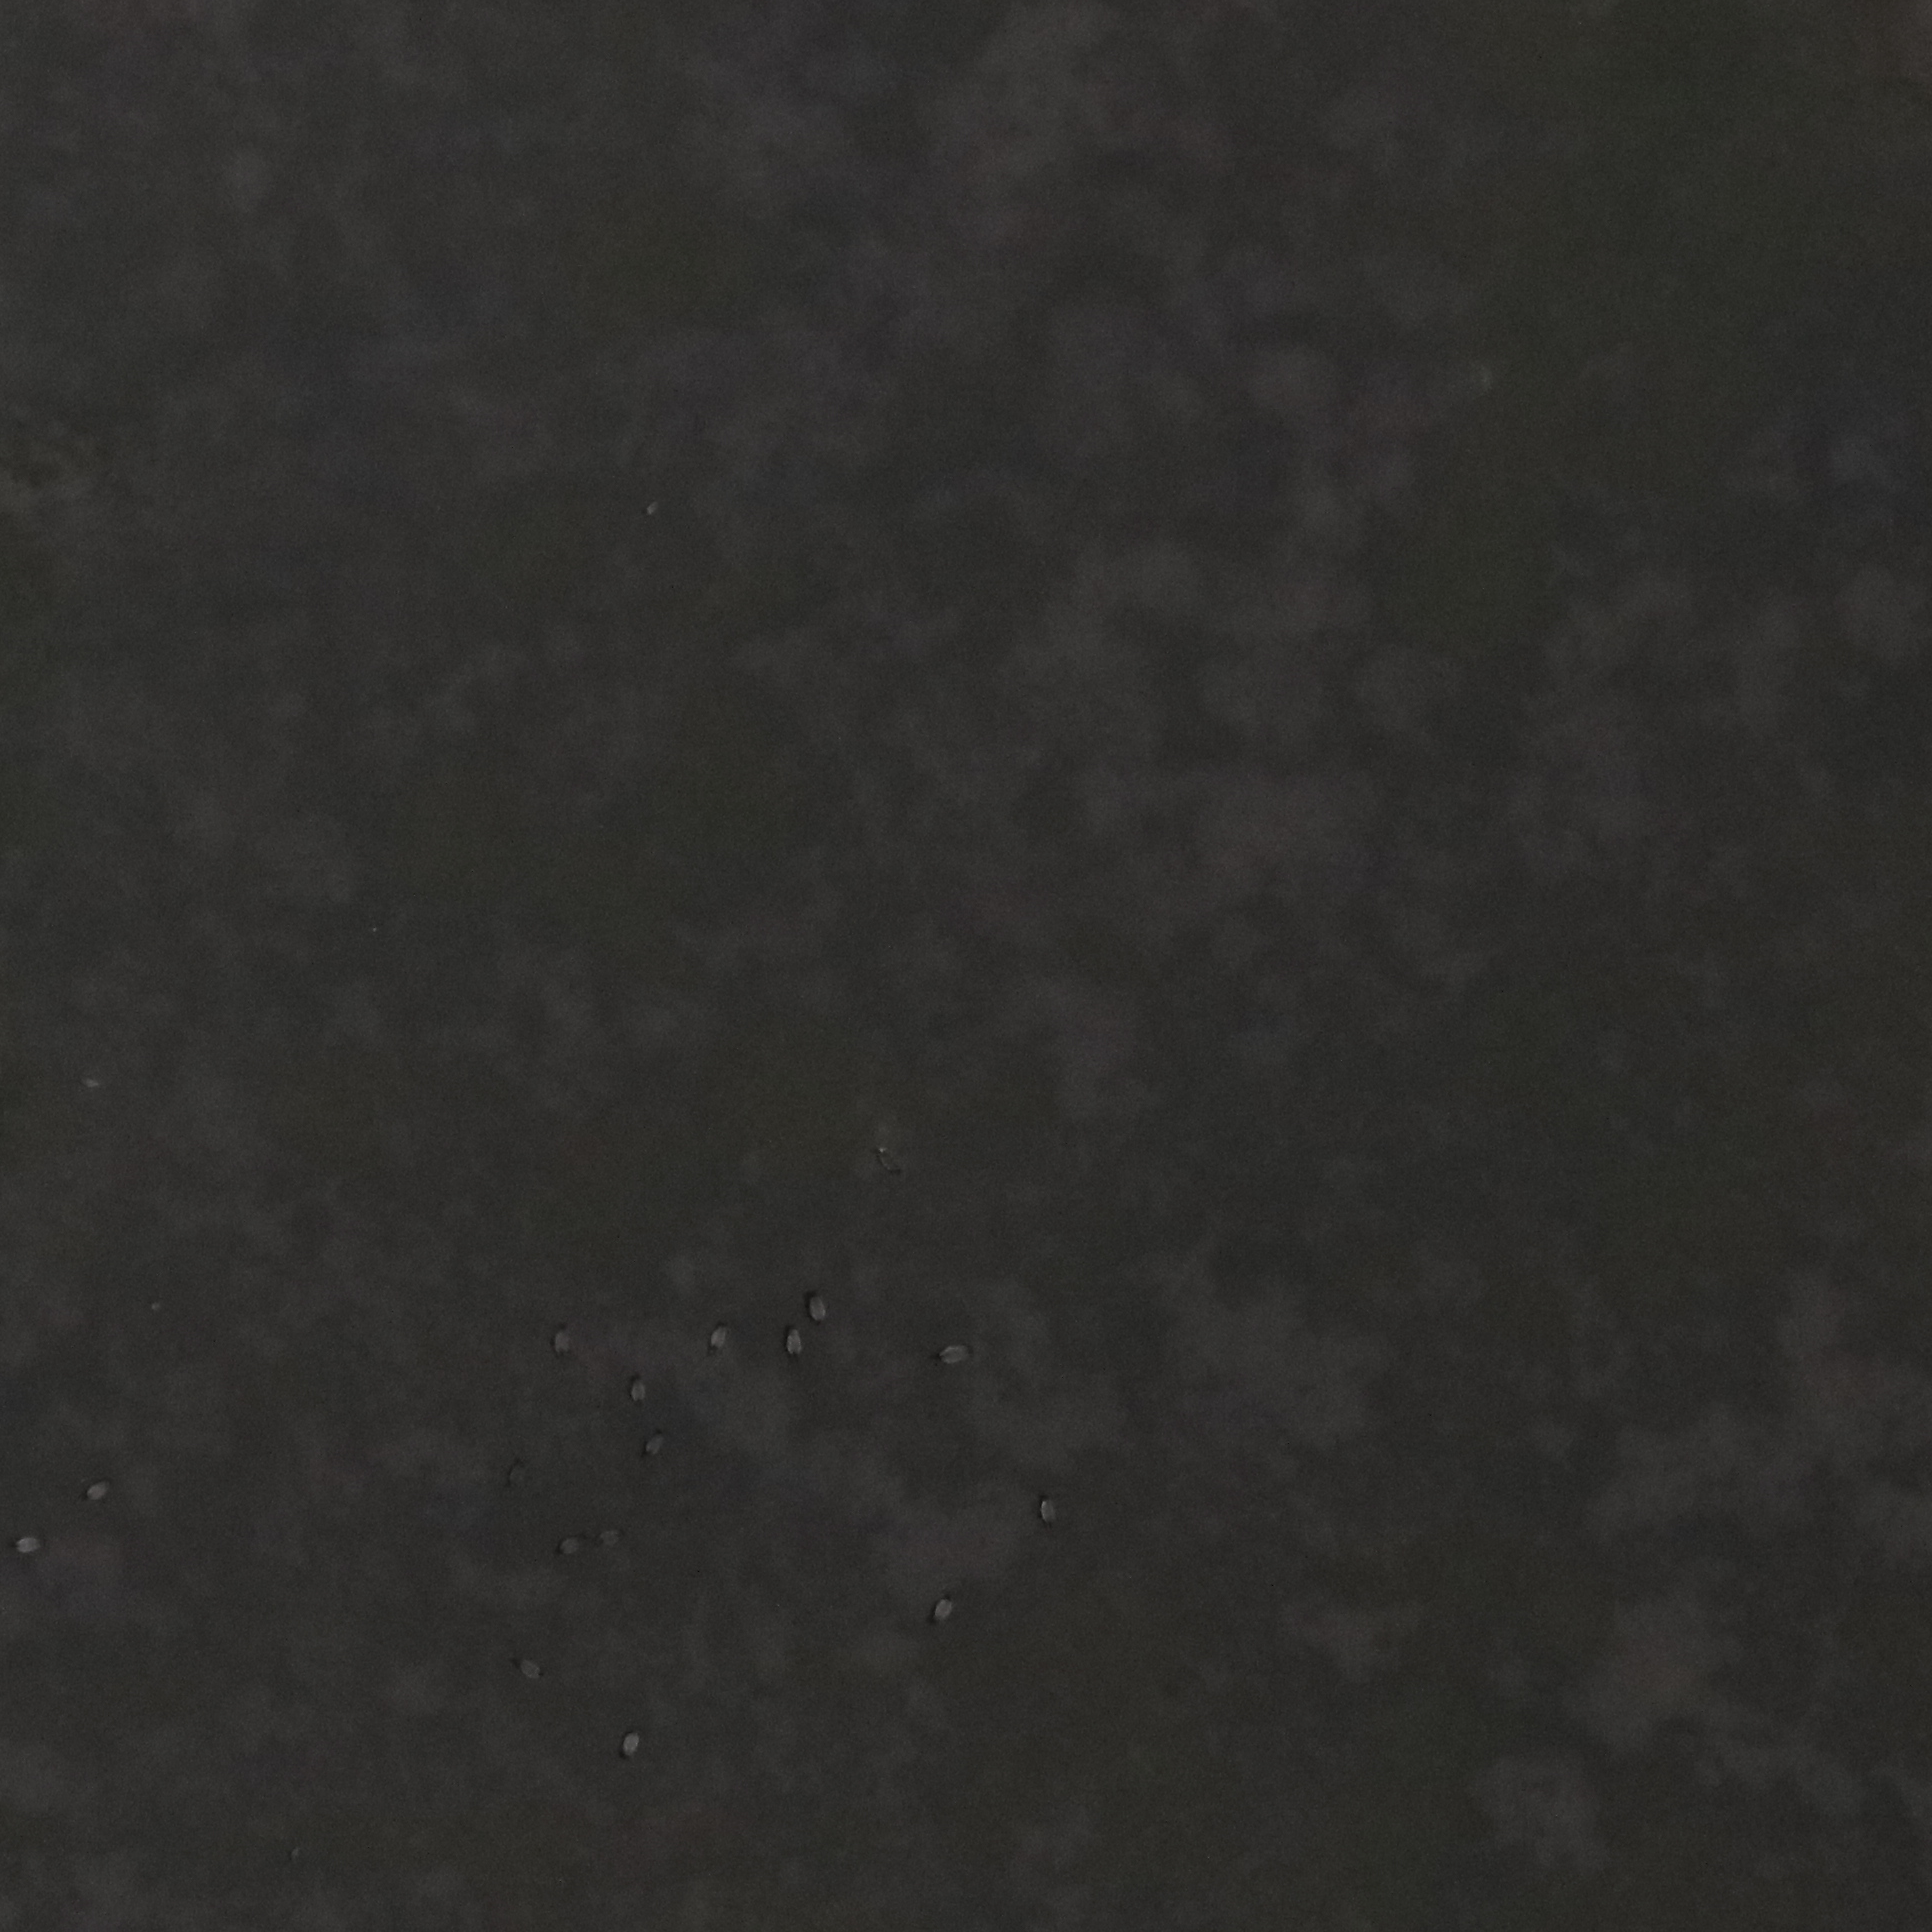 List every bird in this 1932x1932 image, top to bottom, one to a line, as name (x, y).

Canada goose (889, 1162)
Canada goose (814, 1308)
Canada goose (719, 1338)
Canada goose (564, 1339)
Canada goose (793, 1342)
Canada goose (953, 1352)
Canada goose (640, 1391)
Canada goose (655, 1443)
Canada goose (515, 1478)
Canada goose (97, 1489)
Canada goose (1047, 1510)
Canada goose (609, 1538)
Canada goose (572, 1543)
Canada goose (26, 1546)
Canada goose (942, 1609)
Canada goose (526, 1666)
Canada goose (630, 1743)